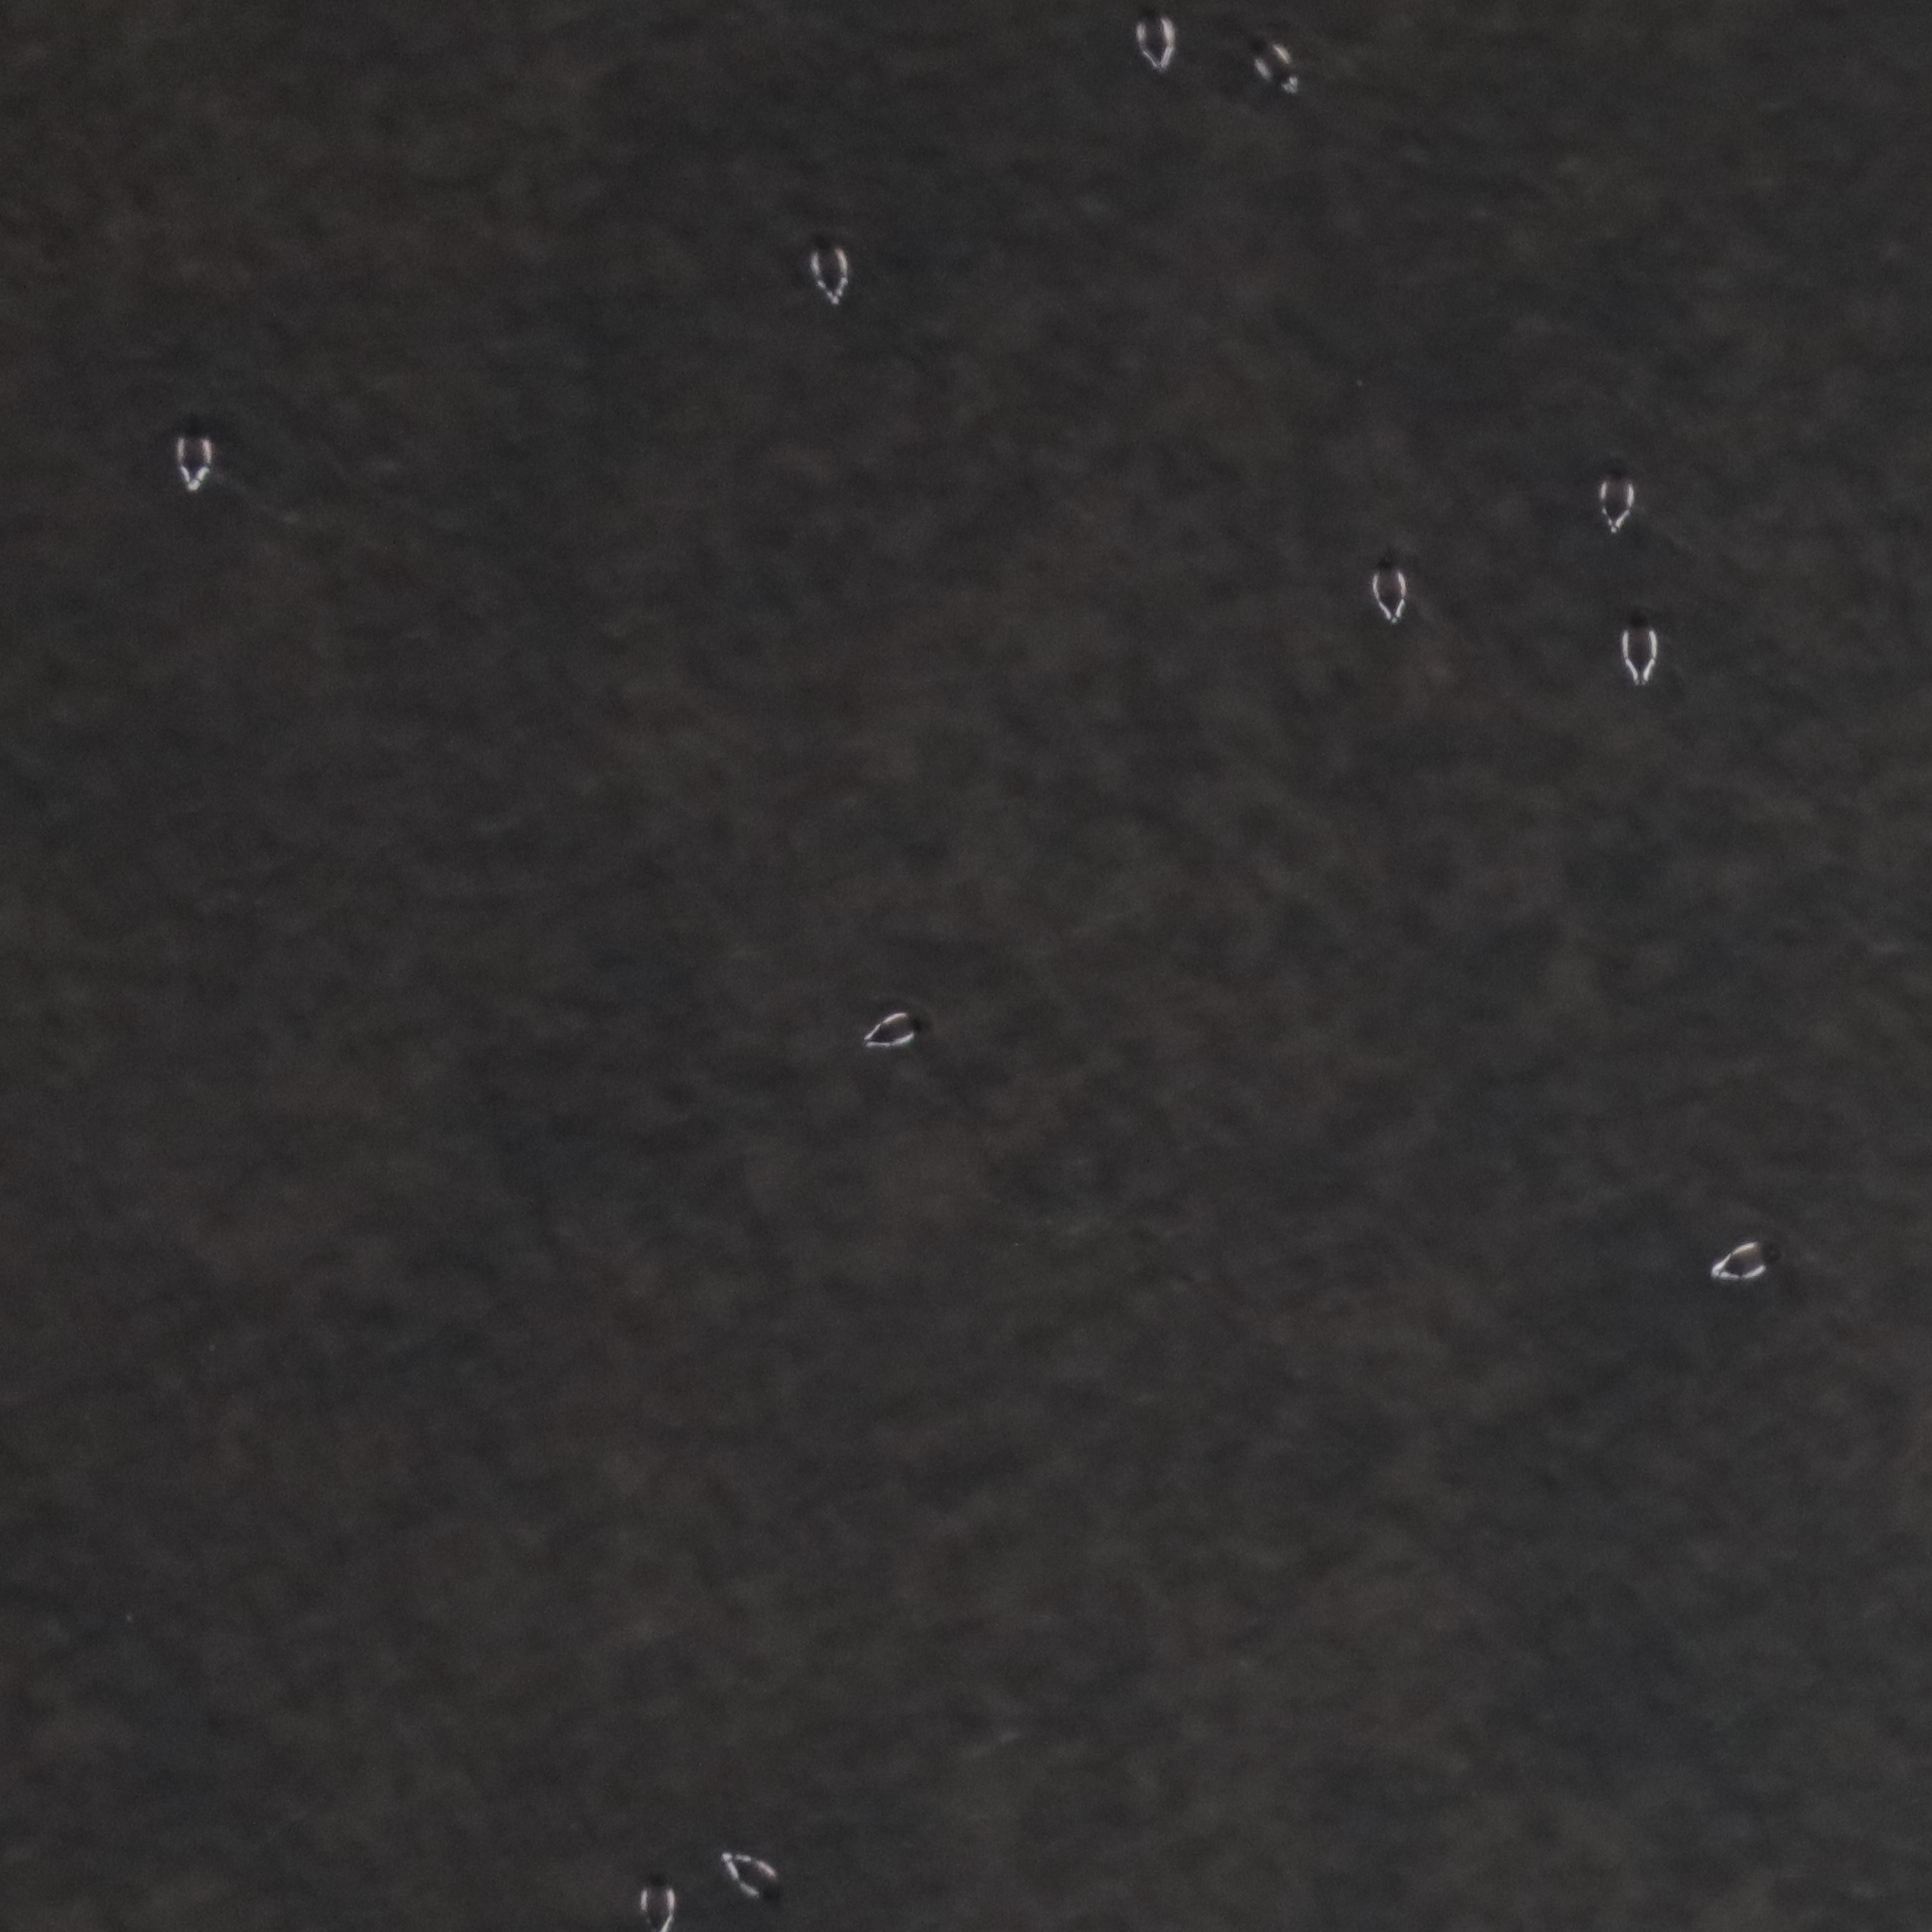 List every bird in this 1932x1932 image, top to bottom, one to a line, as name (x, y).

brant (1153, 34)
brant (1274, 64)
brant (830, 270)
brant (195, 456)
brant (1616, 496)
brant (1390, 589)
brant (1639, 649)
brant (895, 1031)
brant (1744, 1262)
brant (755, 1876)
brant (659, 1907)